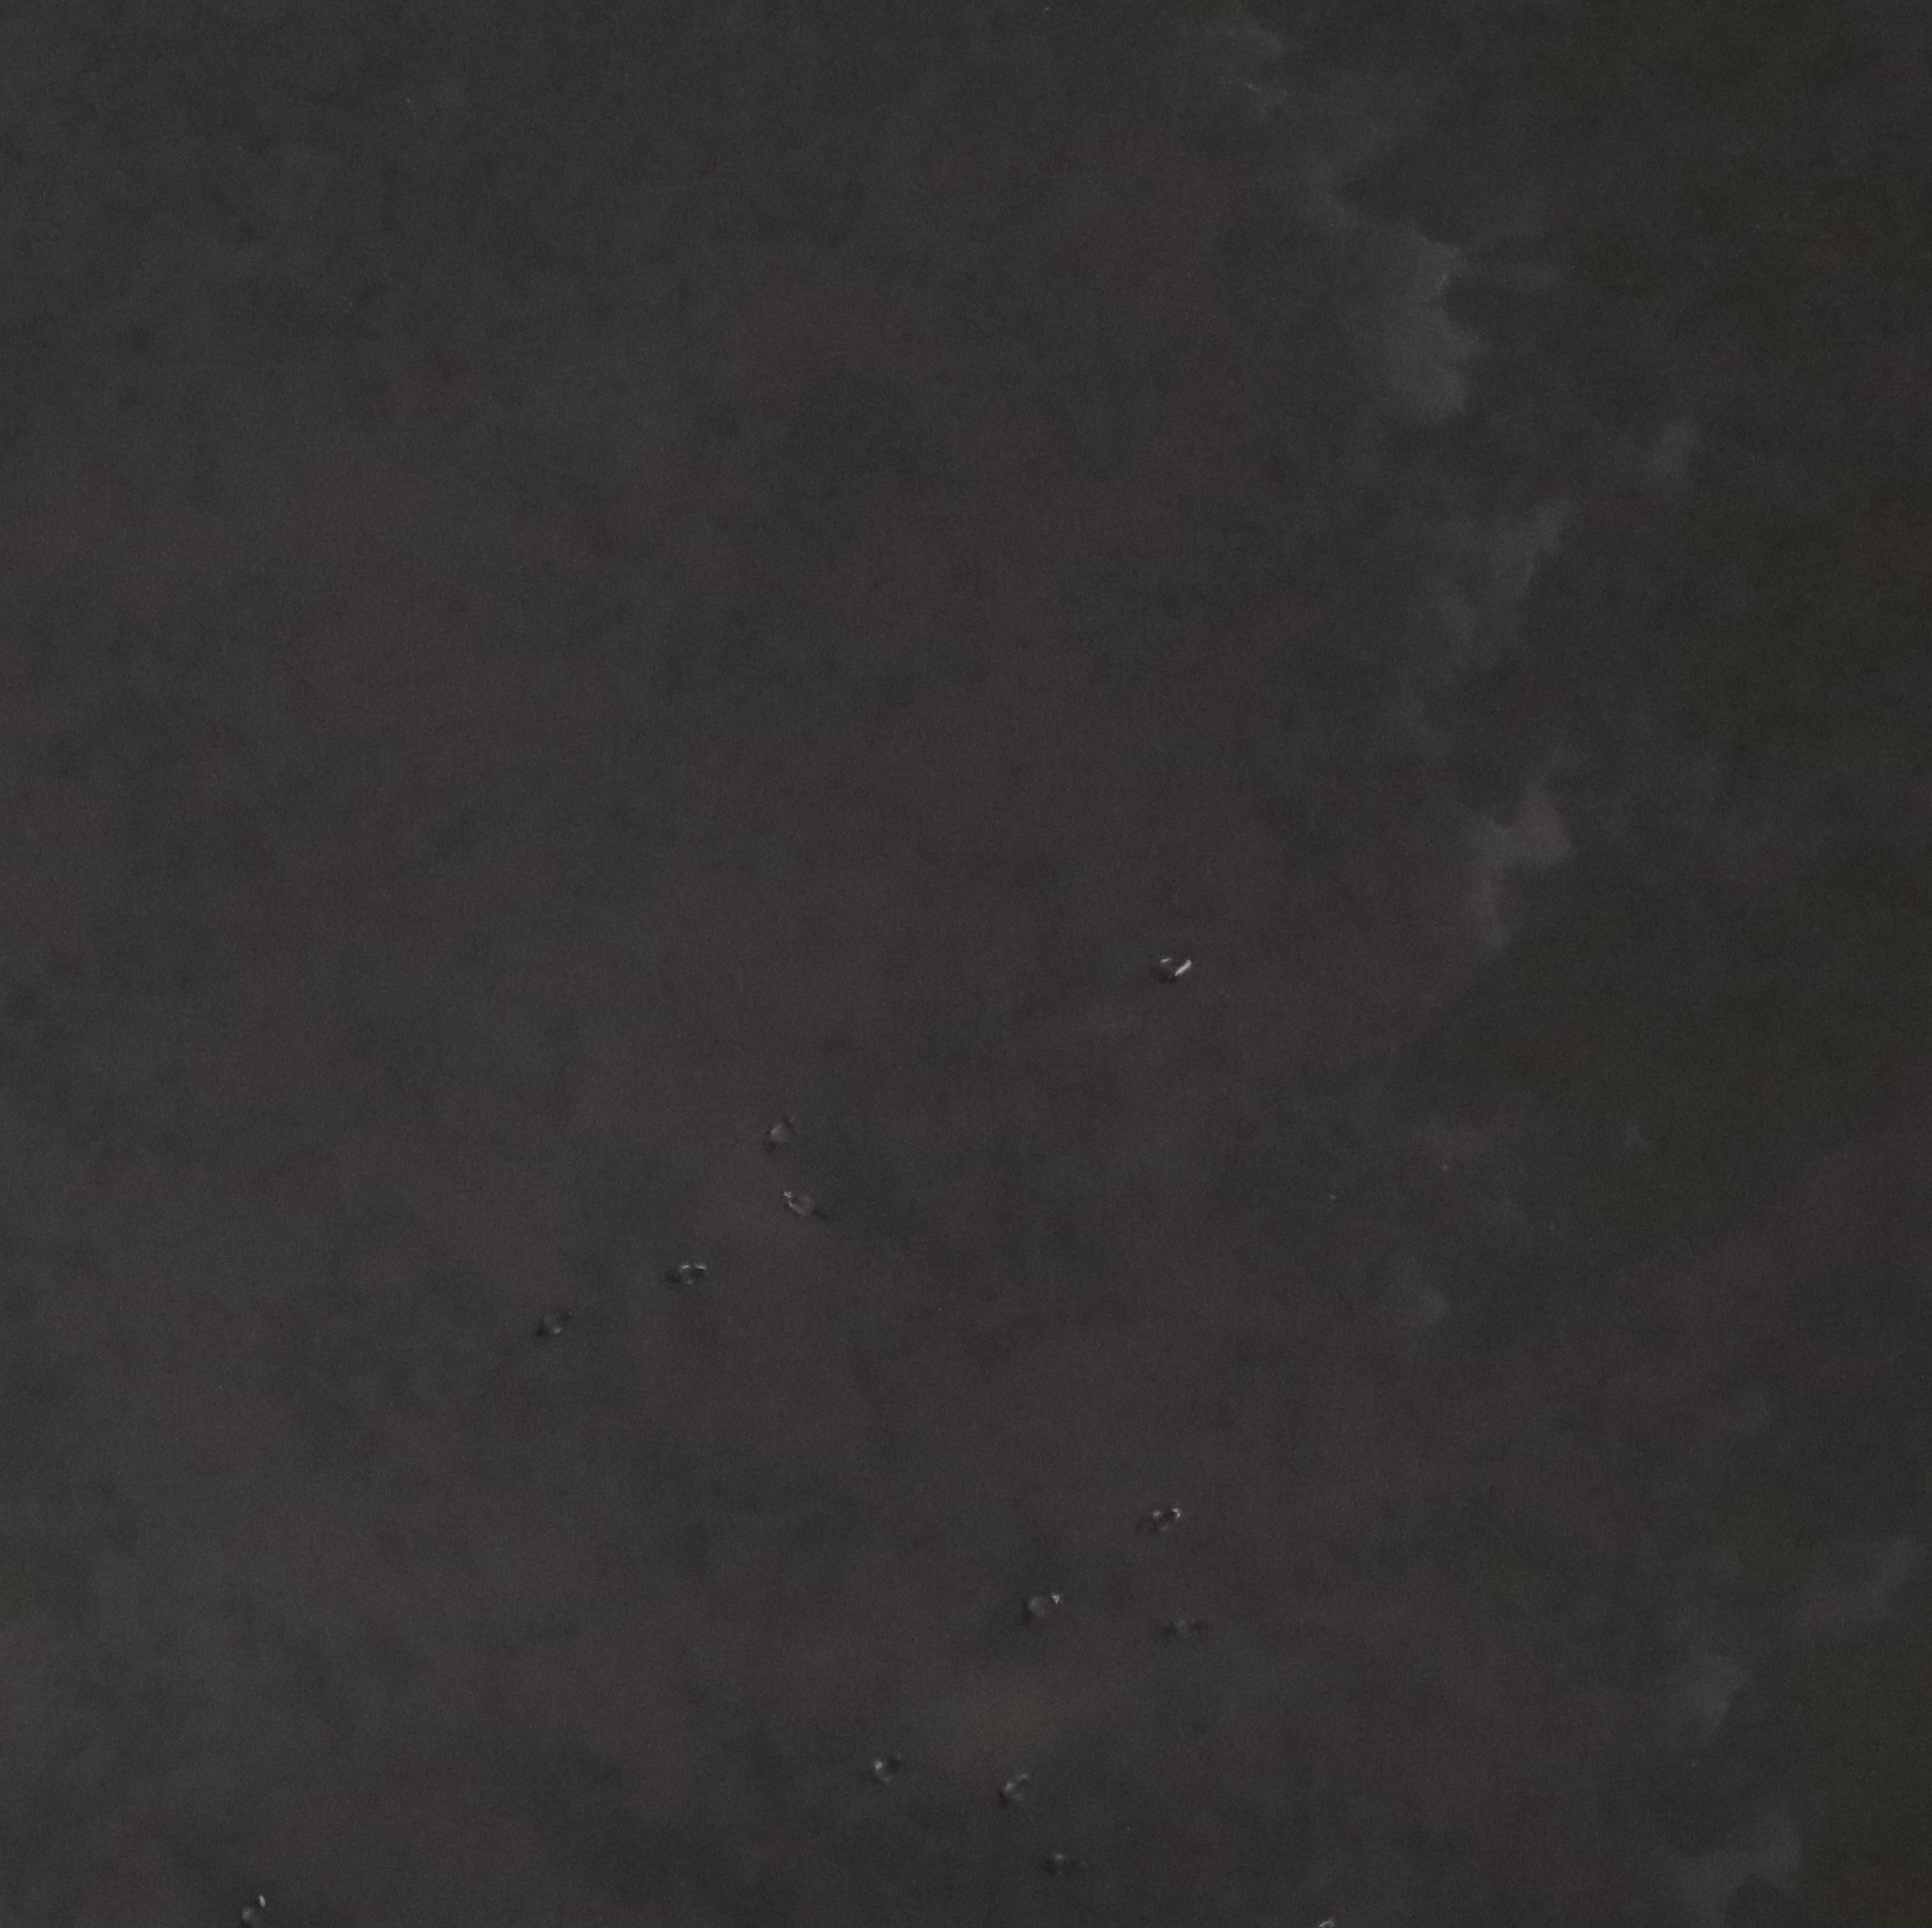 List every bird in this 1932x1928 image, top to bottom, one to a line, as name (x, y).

brant (1174, 968)
brant (777, 1133)
brant (801, 1201)
brant (687, 1274)
brant (556, 1322)
brant (1166, 1521)
brant (1040, 1605)
brant (1184, 1623)
brant (887, 1768)
brant (1017, 1787)
brant (1062, 1866)
brant (252, 1914)